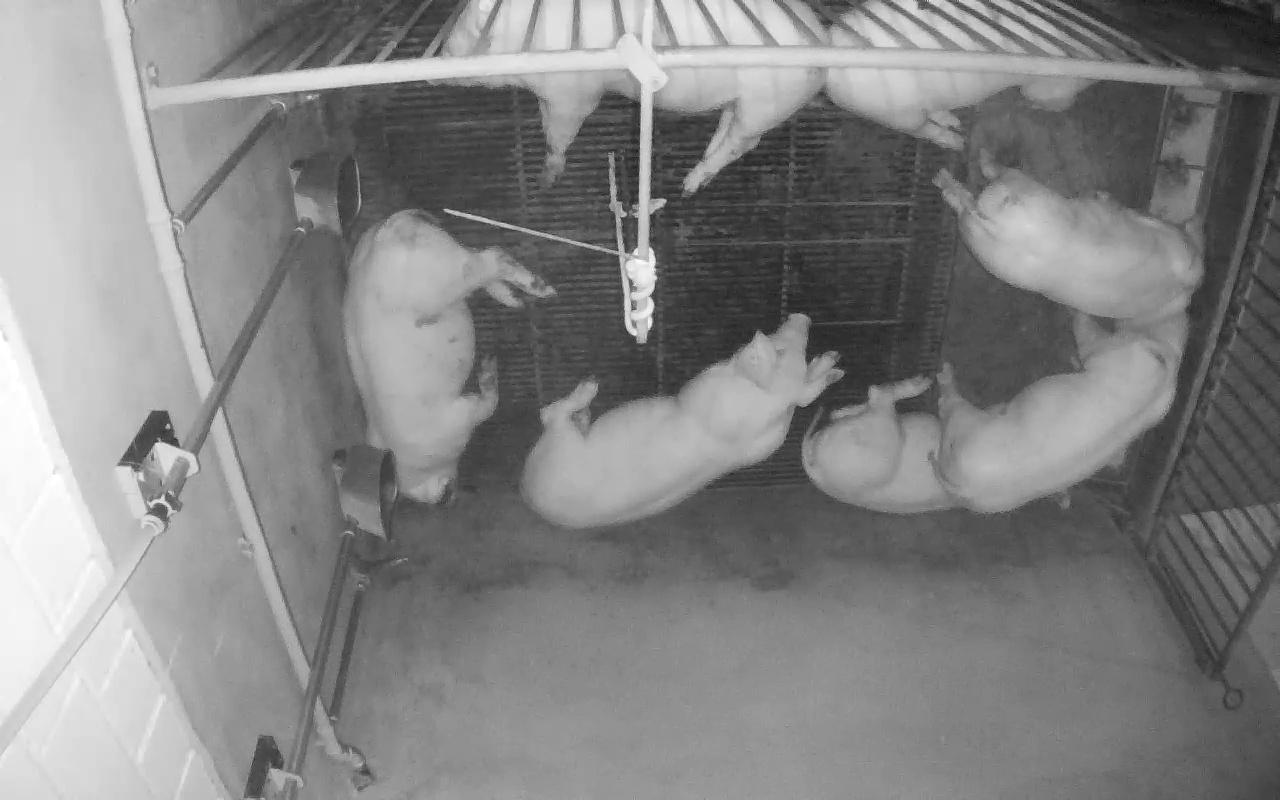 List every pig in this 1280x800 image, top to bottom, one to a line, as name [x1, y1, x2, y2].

pig [429, 0, 831, 201]
pig [827, 0, 1141, 149]
pig [933, 152, 1208, 322]
pig [345, 206, 558, 505]
pig [926, 308, 1193, 516]
pig [521, 312, 844, 529]
pig [802, 373, 1073, 517]